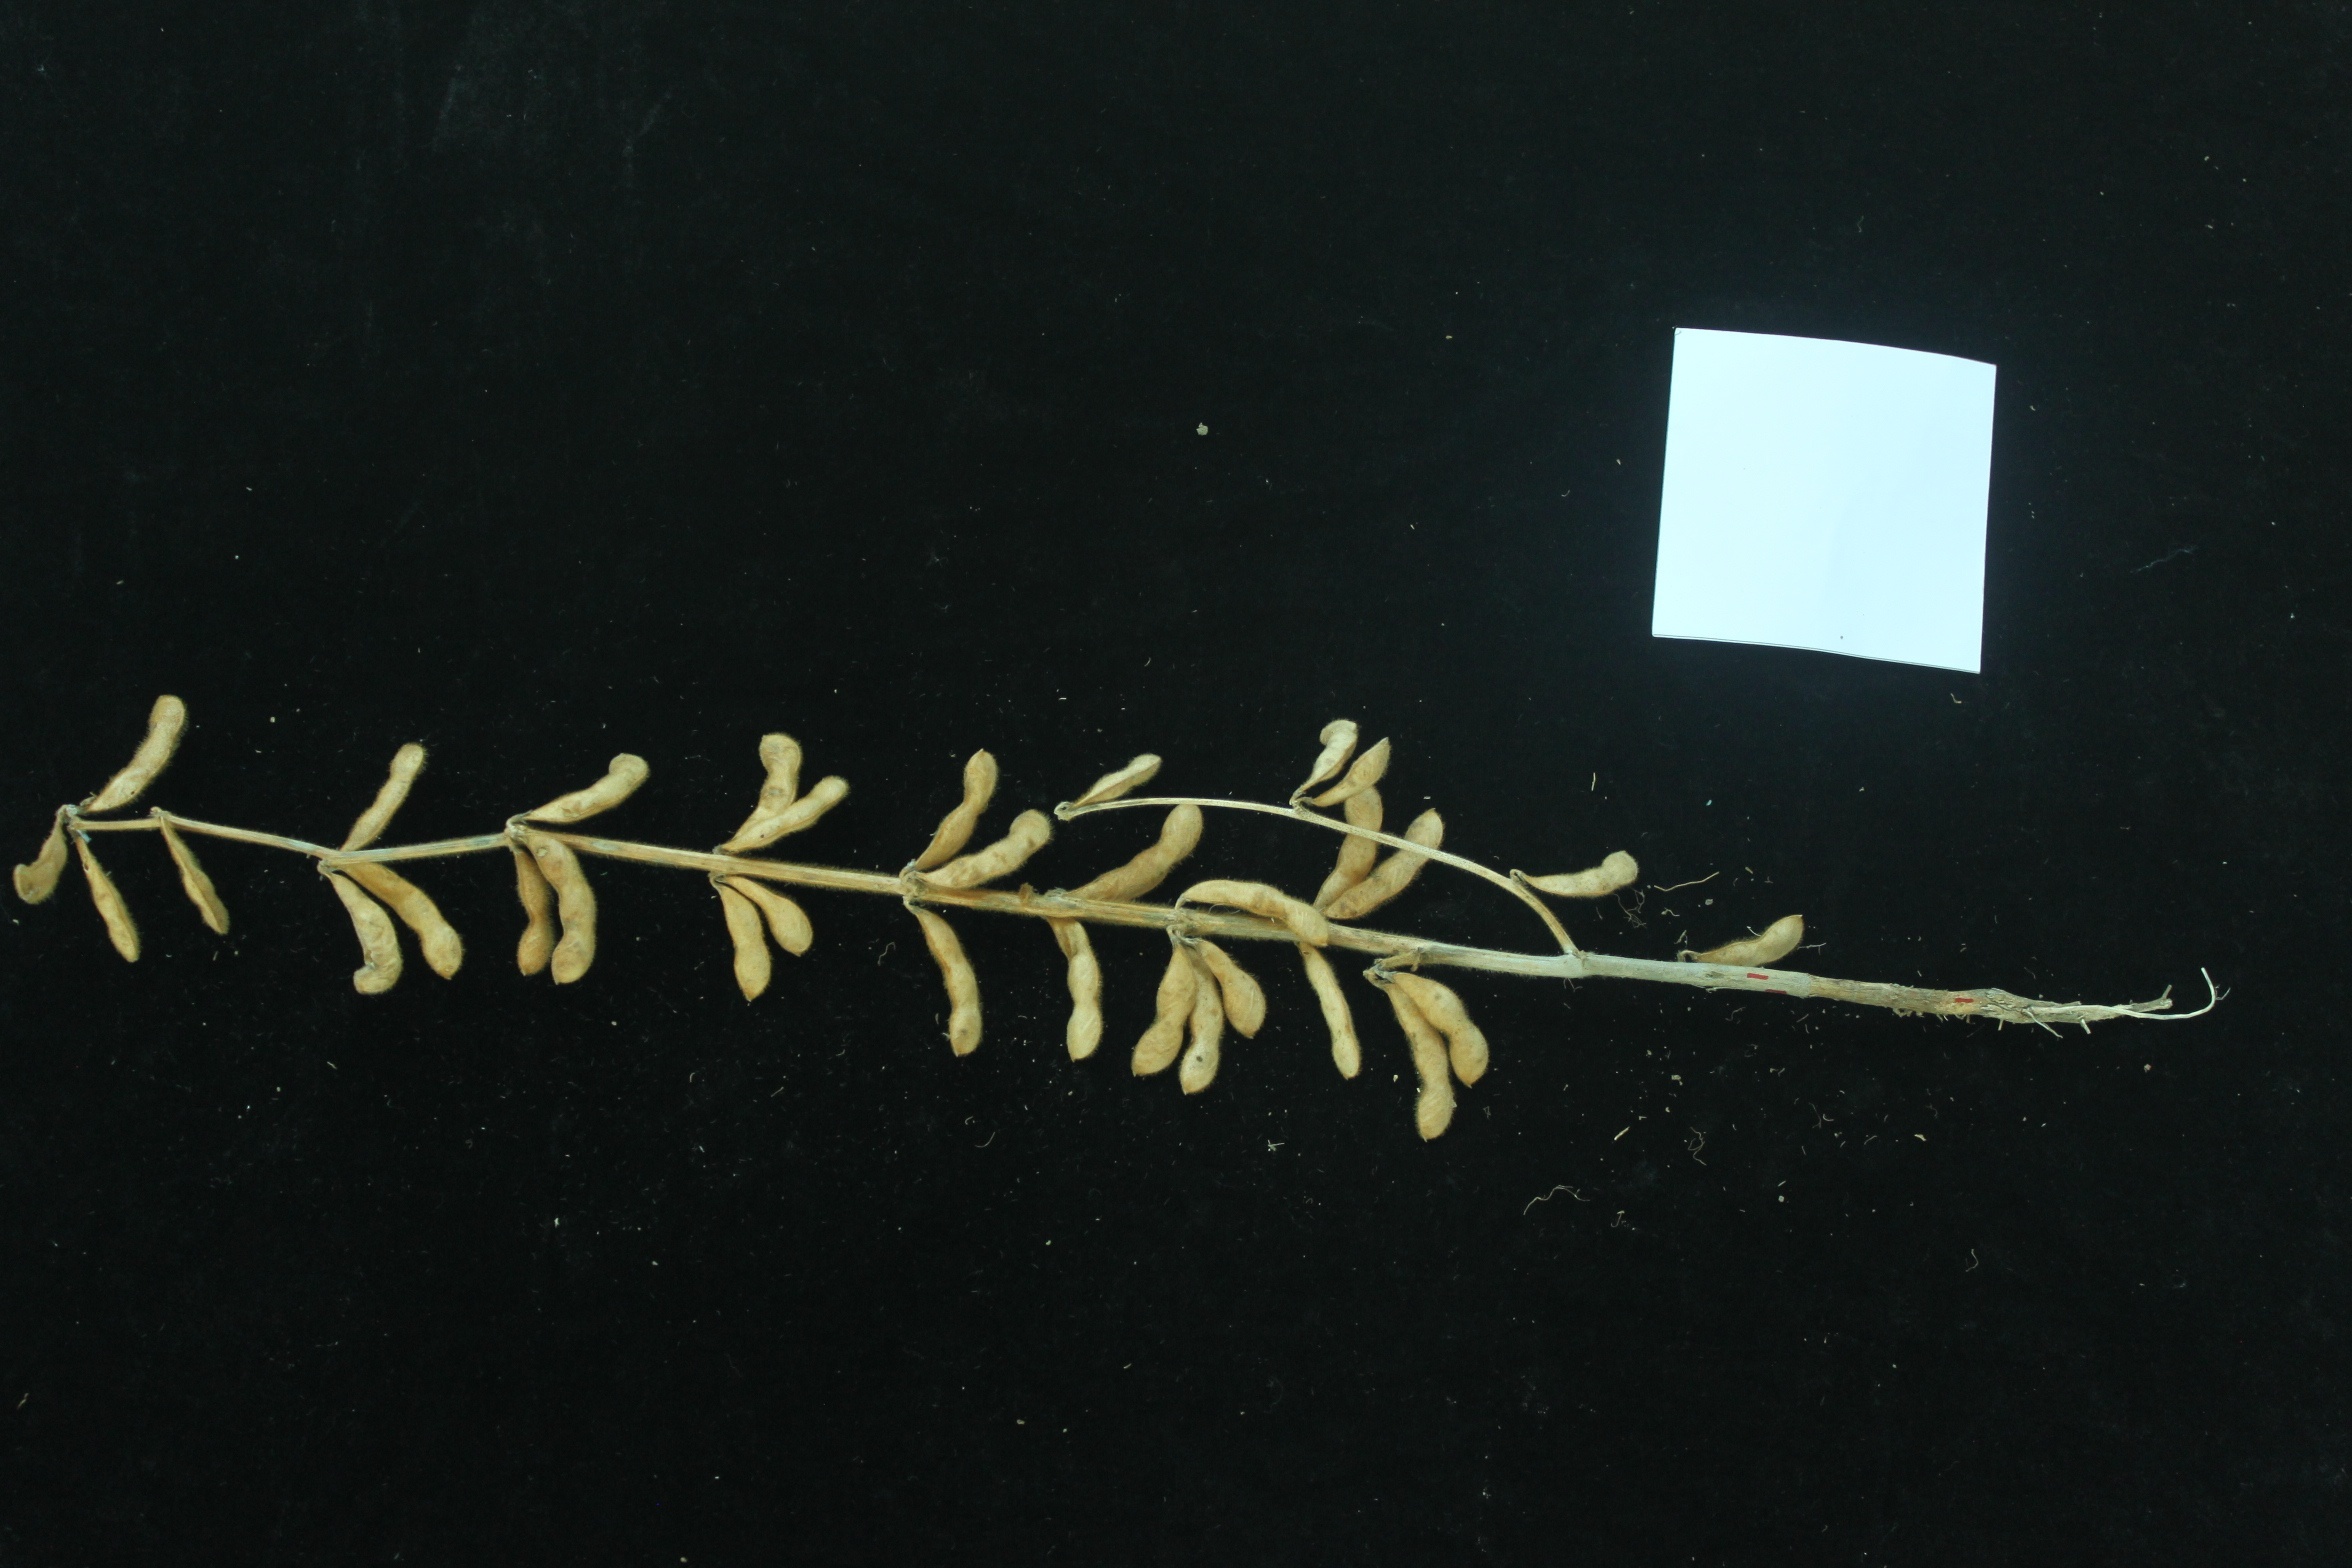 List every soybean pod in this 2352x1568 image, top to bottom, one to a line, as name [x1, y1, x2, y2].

soybean pod [86, 697, 182, 814]
soybean pod [1298, 721, 1355, 795]
soybean pod [738, 736, 800, 840]
soybean pod [1304, 740, 1387, 807]
soybean pod [340, 746, 422, 851]
soybean pod [911, 750, 996, 874]
soybean pod [512, 756, 647, 823]
soybean pod [1068, 757, 1161, 808]
soybean pod [720, 780, 847, 853]
soybean pod [1318, 788, 1384, 908]
soybean pod [1067, 806, 1199, 903]
soybean pod [1324, 812, 1441, 920]
soybean pod [917, 813, 1050, 892]
soybean pod [15, 819, 66, 903]
soybean pod [160, 820, 228, 935]
soybean pod [518, 829, 596, 985]
soybean pod [76, 835, 137, 959]
soybean pod [512, 846, 554, 975]
soybean pod [1517, 852, 1637, 897]
soybean pod [341, 862, 461, 980]
soybean pod [325, 872, 402, 995]
soybean pod [722, 877, 814, 954]
soybean pod [1178, 881, 1326, 947]
soybean pod [719, 890, 771, 1002]
soybean pod [910, 912, 981, 1057]
soybean pod [1697, 918, 1800, 969]
soybean pod [1050, 921, 1100, 1058]
soybean pod [1189, 940, 1265, 1039]
soybean pod [1131, 946, 1198, 1077]
soybean pod [1301, 946, 1360, 1080]
soybean pod [1183, 949, 1222, 1096]
soybean pod [1391, 975, 1487, 1086]
soybean pod [1387, 985, 1456, 1138]